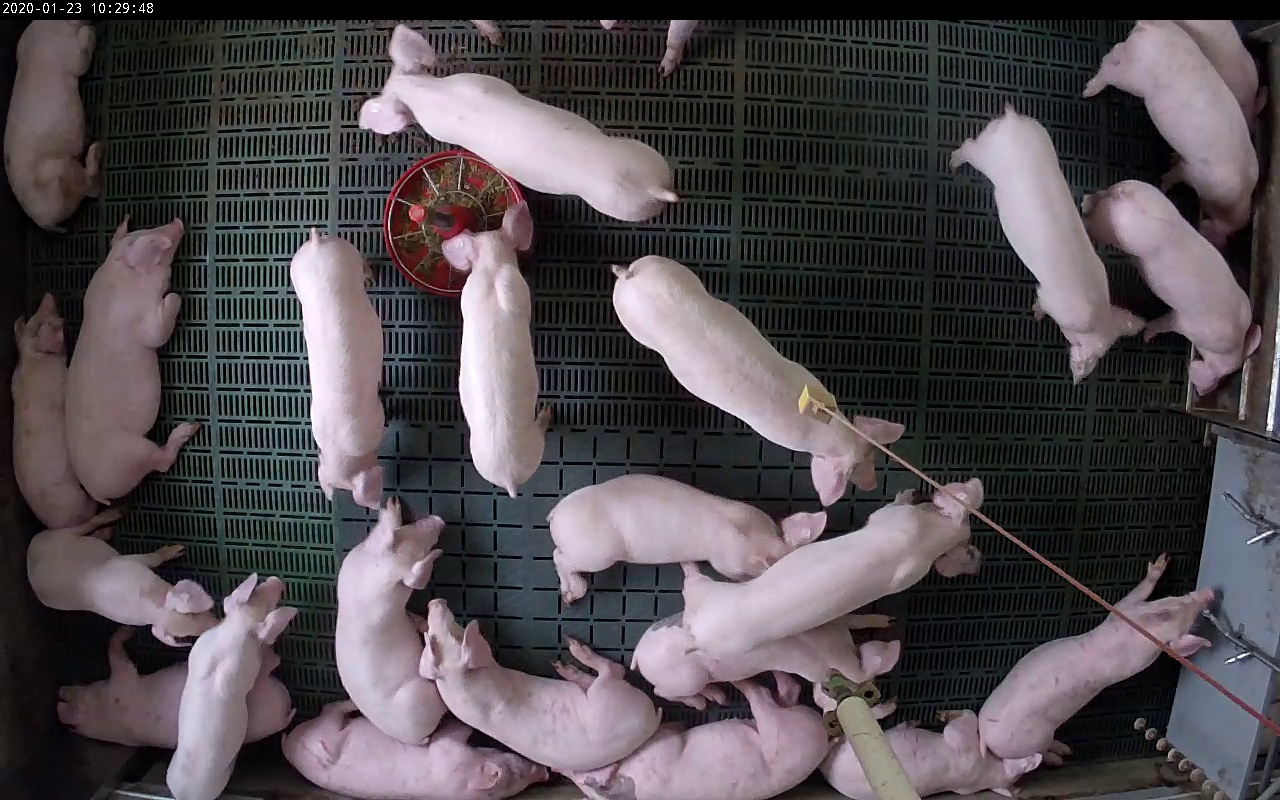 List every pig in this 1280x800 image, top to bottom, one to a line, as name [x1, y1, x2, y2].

pig [468, 17, 701, 78]
pig [2, 18, 102, 234]
pig [1172, 19, 1269, 138]
pig [1082, 20, 1261, 251]
pig [357, 26, 679, 221]
pig [951, 100, 1147, 383]
pig [1080, 180, 1263, 396]
pig [442, 199, 554, 497]
pig [64, 212, 202, 504]
pig [289, 224, 387, 511]
pig [609, 254, 905, 506]
pig [7, 290, 99, 529]
pig [544, 474, 829, 604]
pig [682, 477, 986, 692]
pig [335, 496, 451, 749]
pig [25, 504, 220, 648]
pig [977, 550, 1217, 768]
pig [164, 572, 301, 800]
pig [418, 596, 663, 772]
pig [631, 610, 903, 714]
pig [57, 626, 298, 750]
pig [550, 670, 841, 799]
pig [817, 695, 1045, 799]
pig [281, 698, 551, 797]